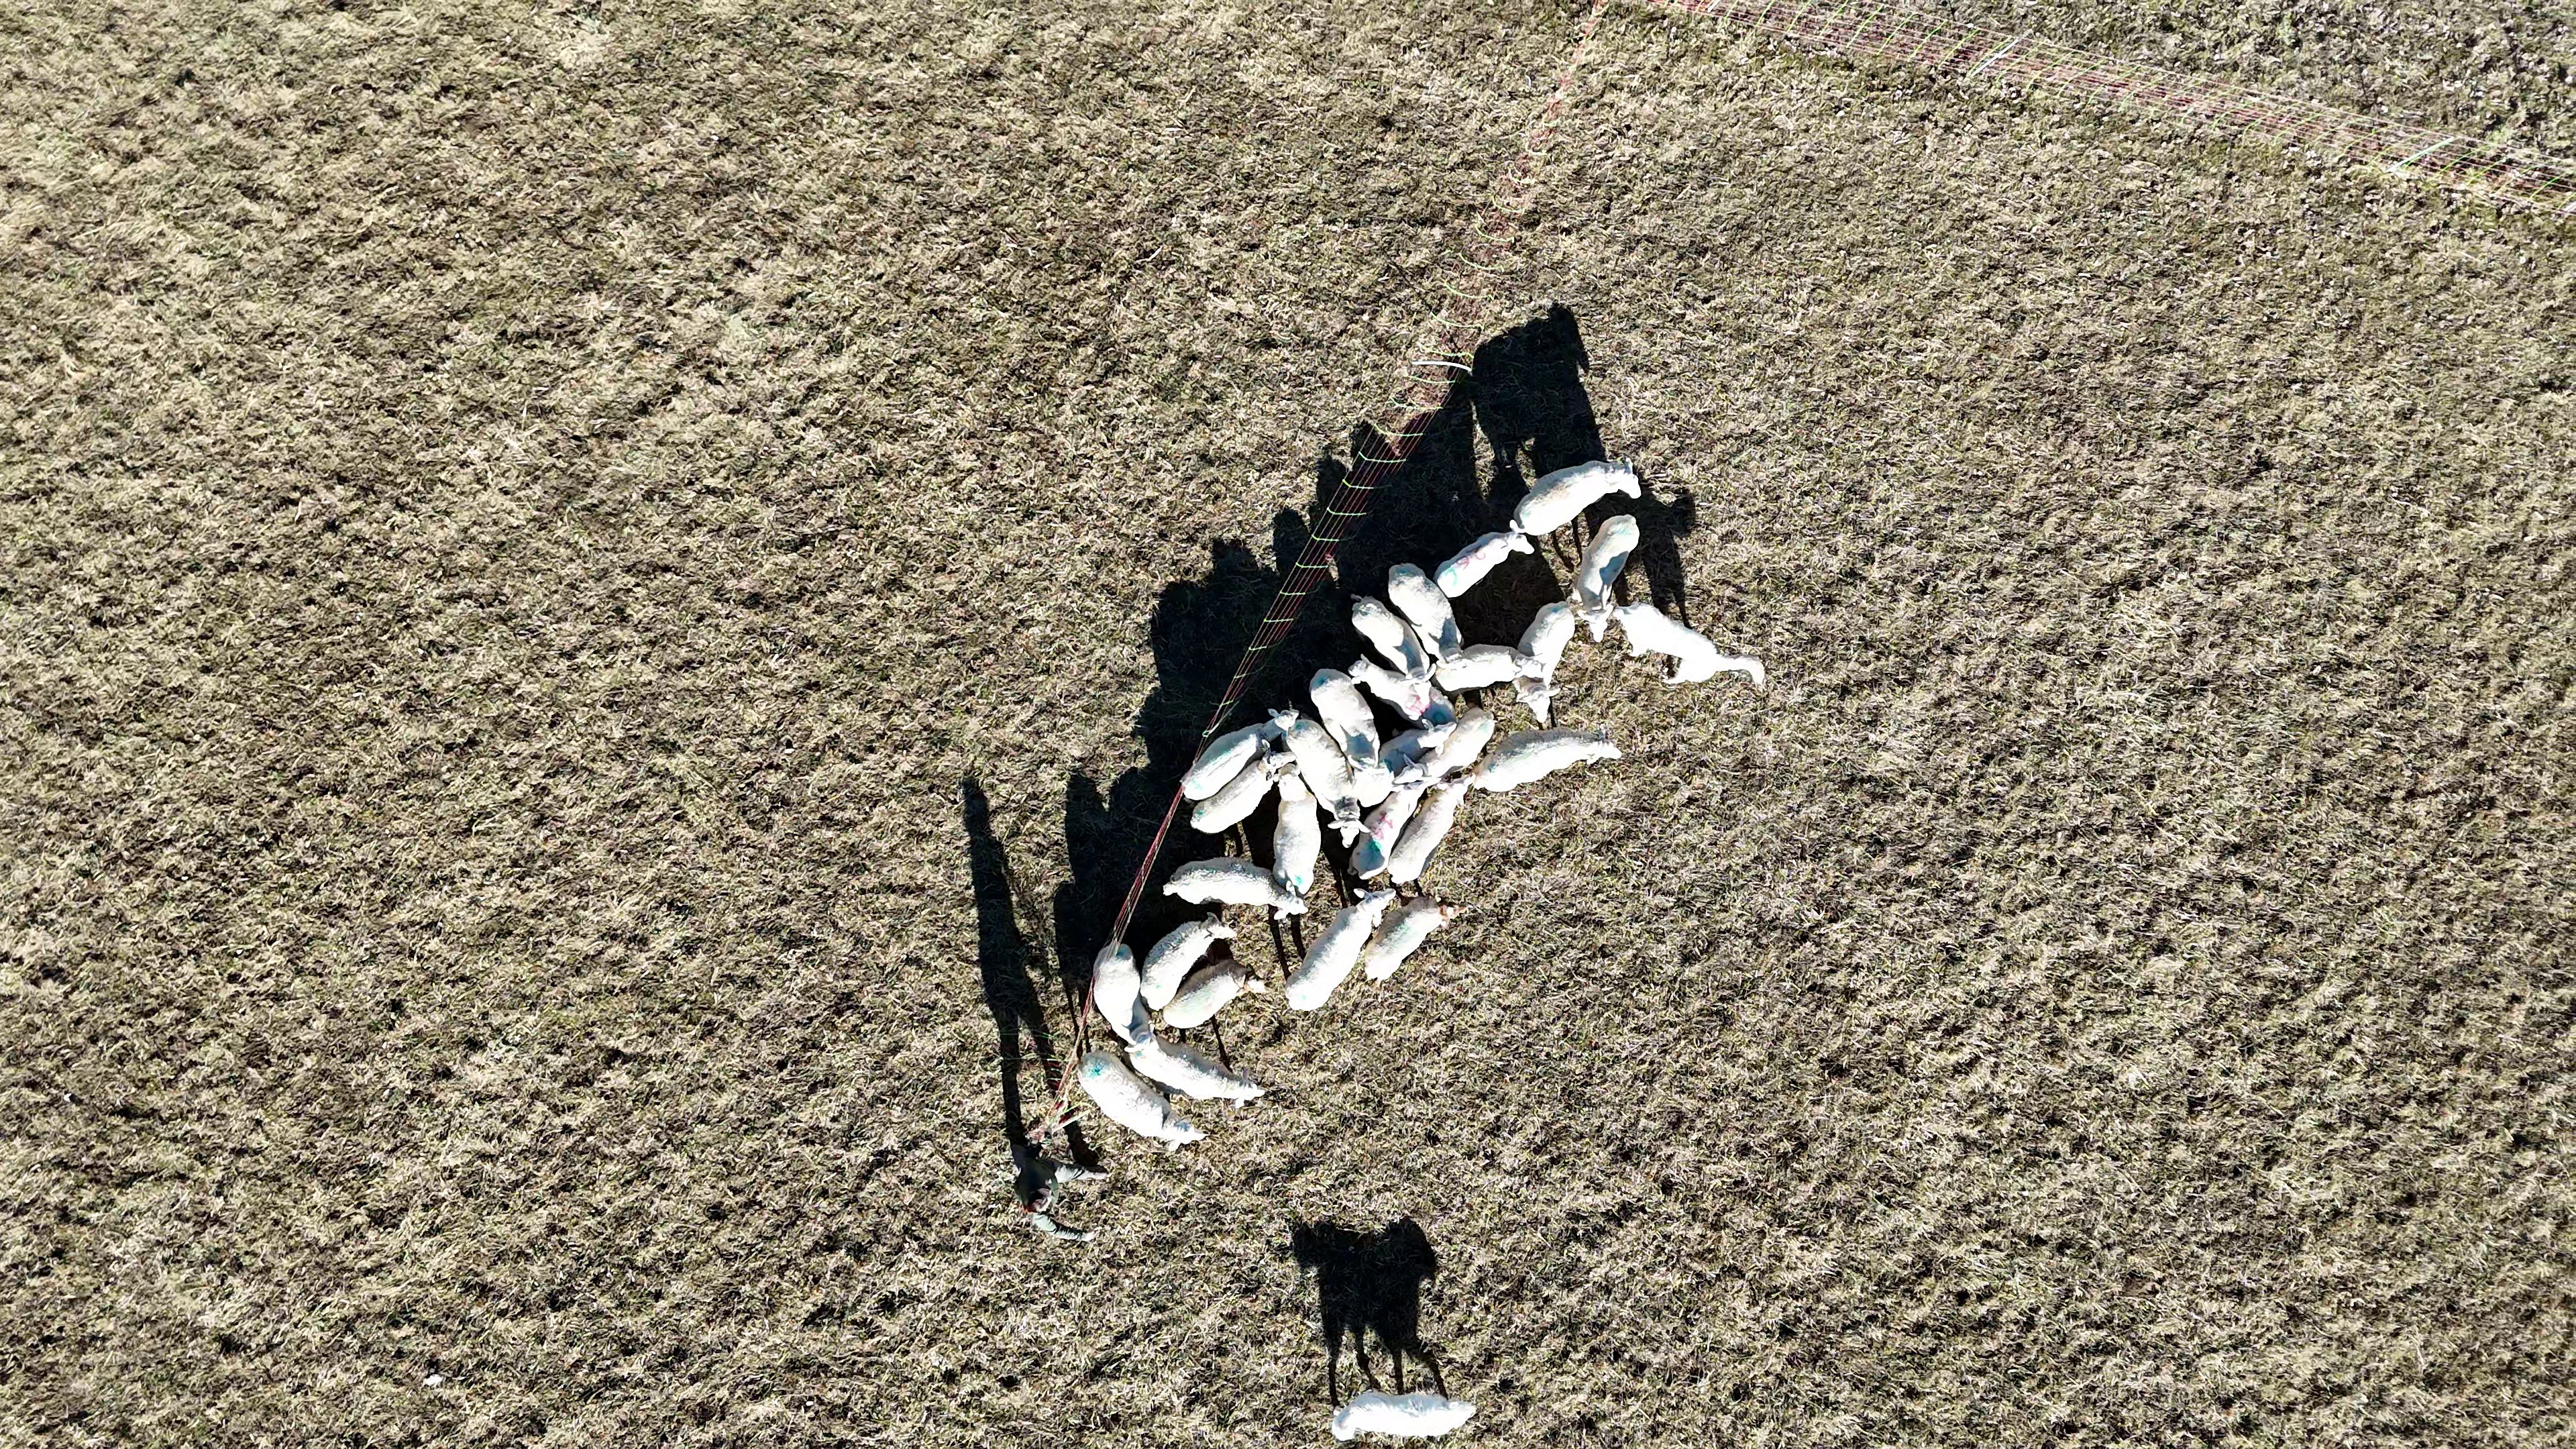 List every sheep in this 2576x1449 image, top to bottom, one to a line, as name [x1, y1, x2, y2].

sheep [1512, 457, 1641, 536]
sheep [1571, 515, 1640, 643]
sheep [1433, 532, 1534, 598]
sheep [1388, 563, 1475, 688]
sheep [1350, 593, 1437, 706]
sheep [1513, 601, 1575, 723]
sheep [1432, 644, 1547, 692]
sheep [1348, 654, 1457, 730]
sheep [1309, 669, 1385, 792]
sheep [1391, 705, 1498, 785]
sheep [1182, 709, 1299, 800]
sheep [1281, 719, 1371, 849]
sheep [1358, 719, 1457, 807]
sheep [1470, 726, 1622, 792]
sheep [1190, 739, 1297, 833]
sheep [1272, 764, 1322, 896]
sheep [1388, 773, 1477, 883]
sheep [1346, 776, 1441, 879]
sheep [1163, 857, 1309, 920]
sheep [1286, 888, 1396, 1011]
sheep [1364, 896, 1468, 981]
sheep [1140, 912, 1238, 1011]
sheep [1093, 943, 1167, 1062]
sheep [1163, 960, 1266, 1029]
sheep [1129, 1025, 1265, 1109]
sheep [1076, 1050, 1205, 1152]